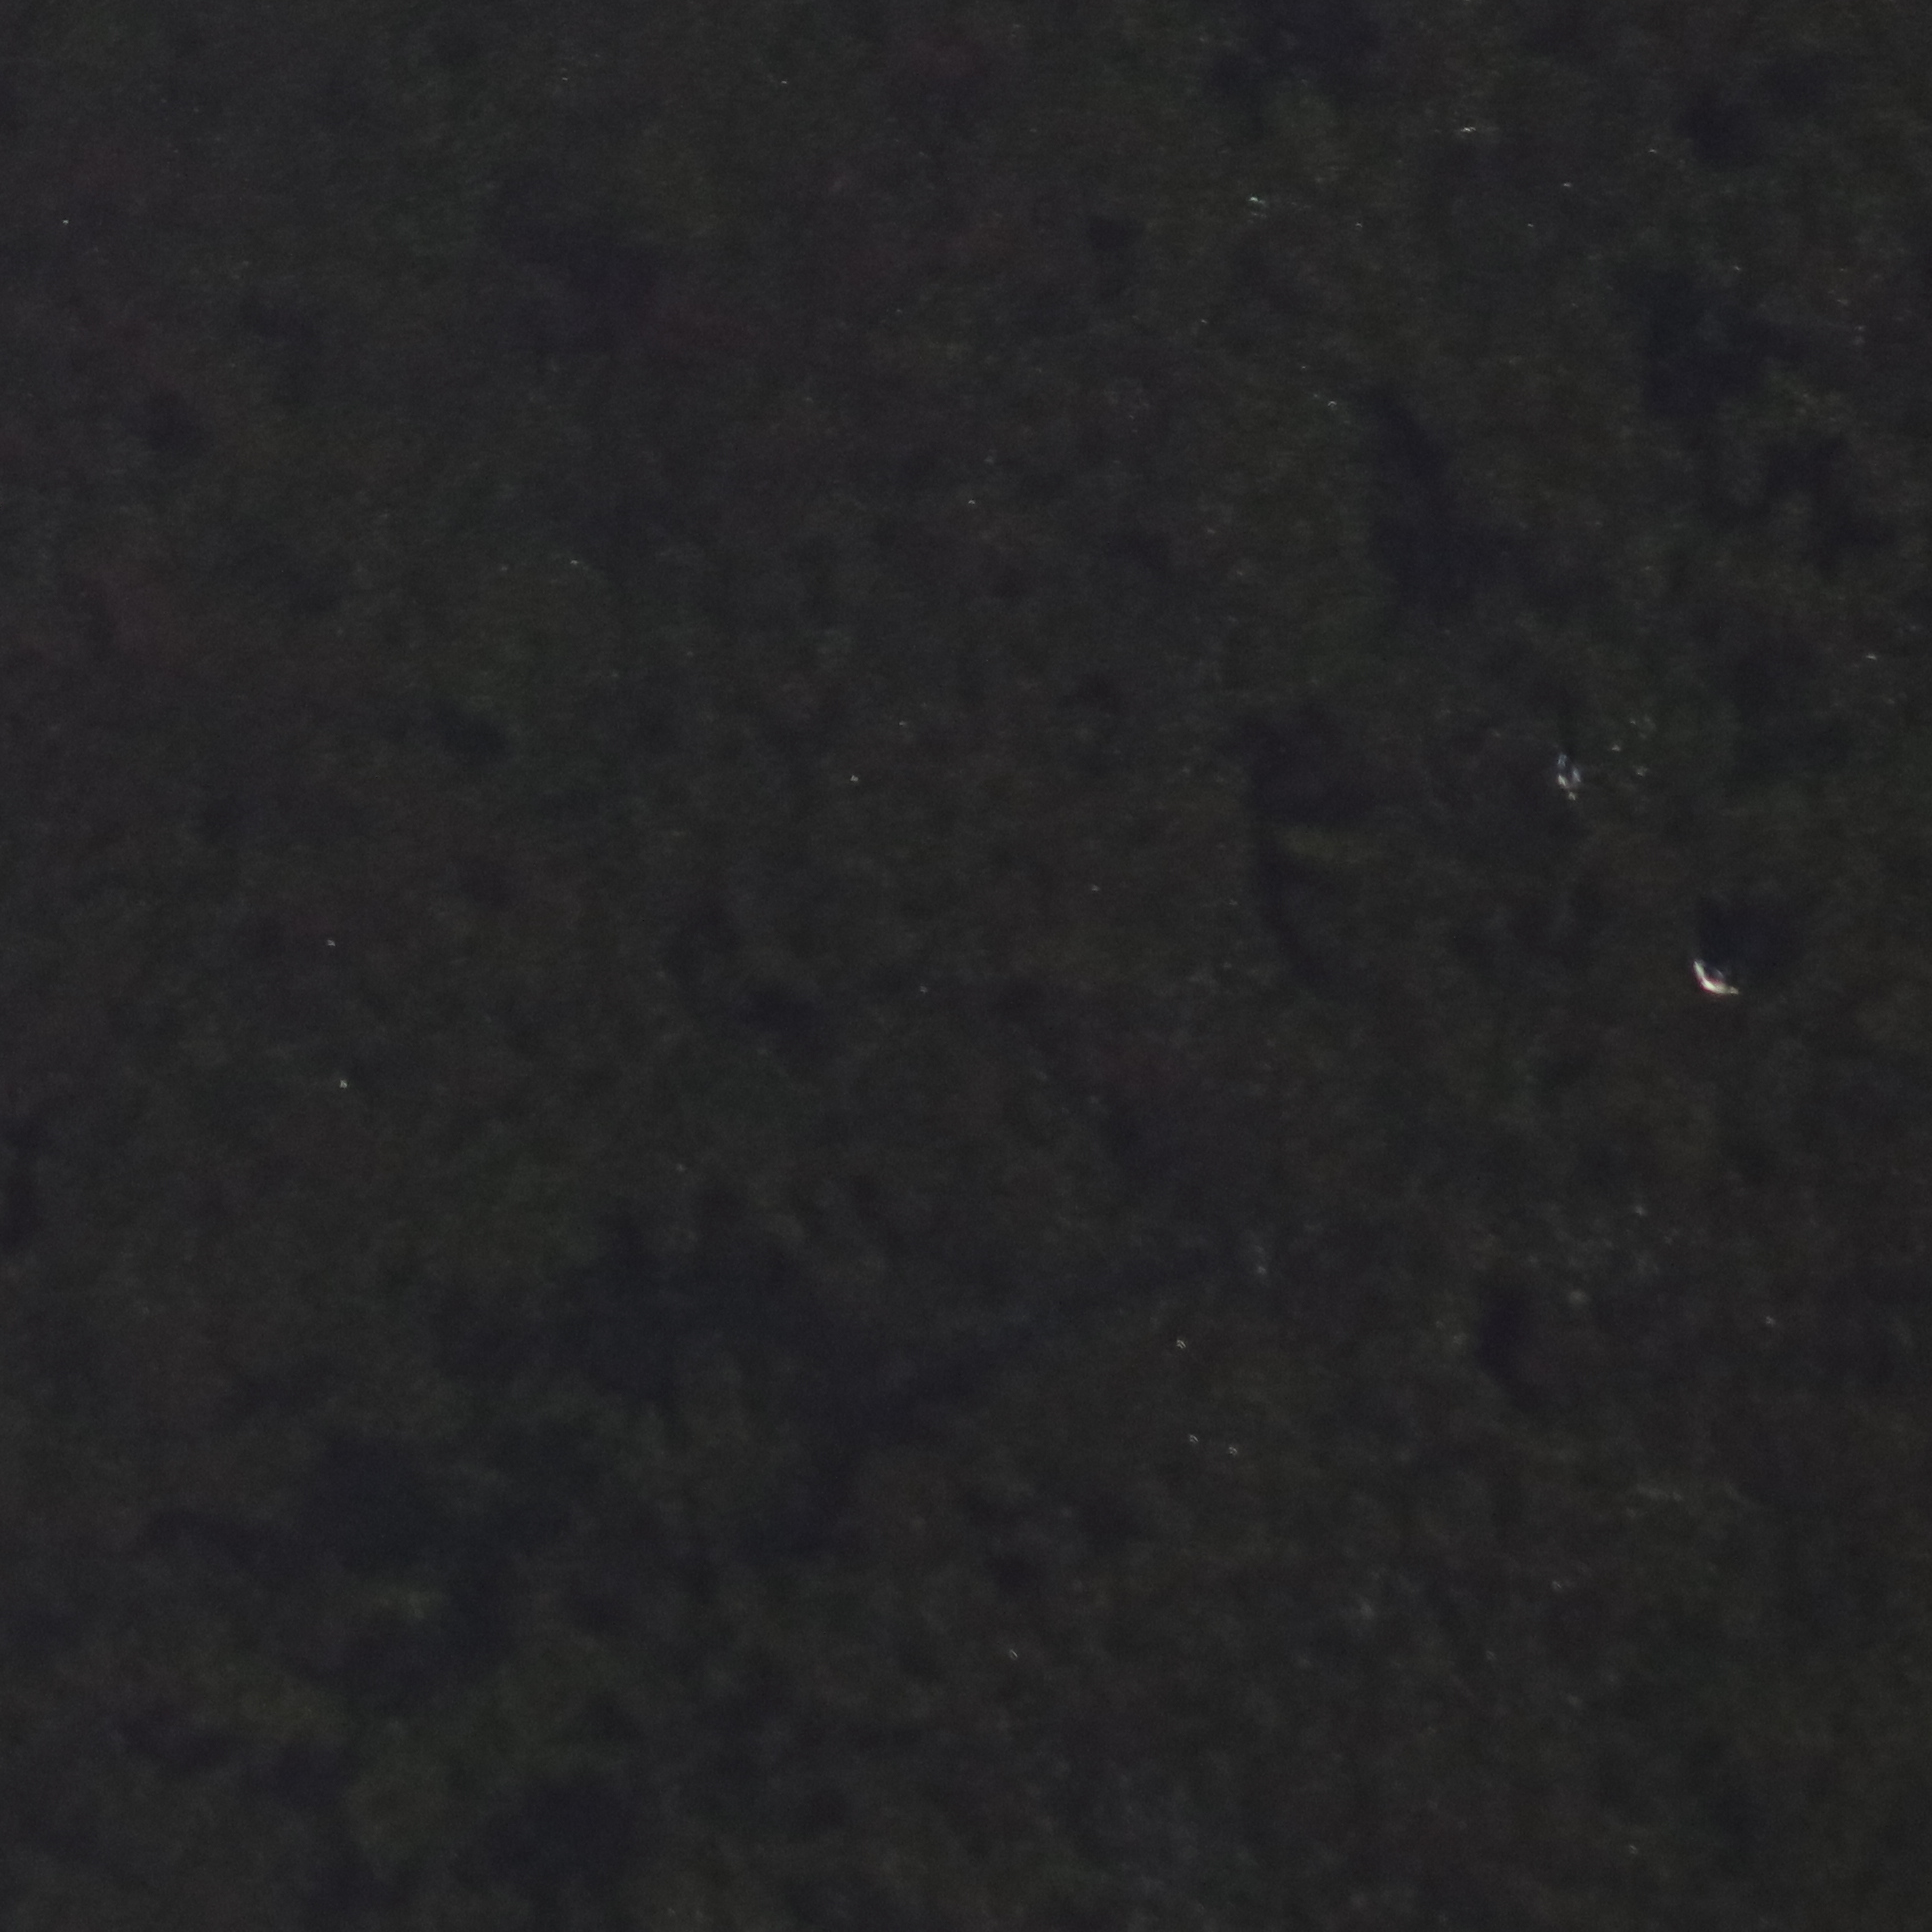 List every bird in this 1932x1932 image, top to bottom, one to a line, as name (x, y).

brant (1572, 774)
brant (1715, 978)